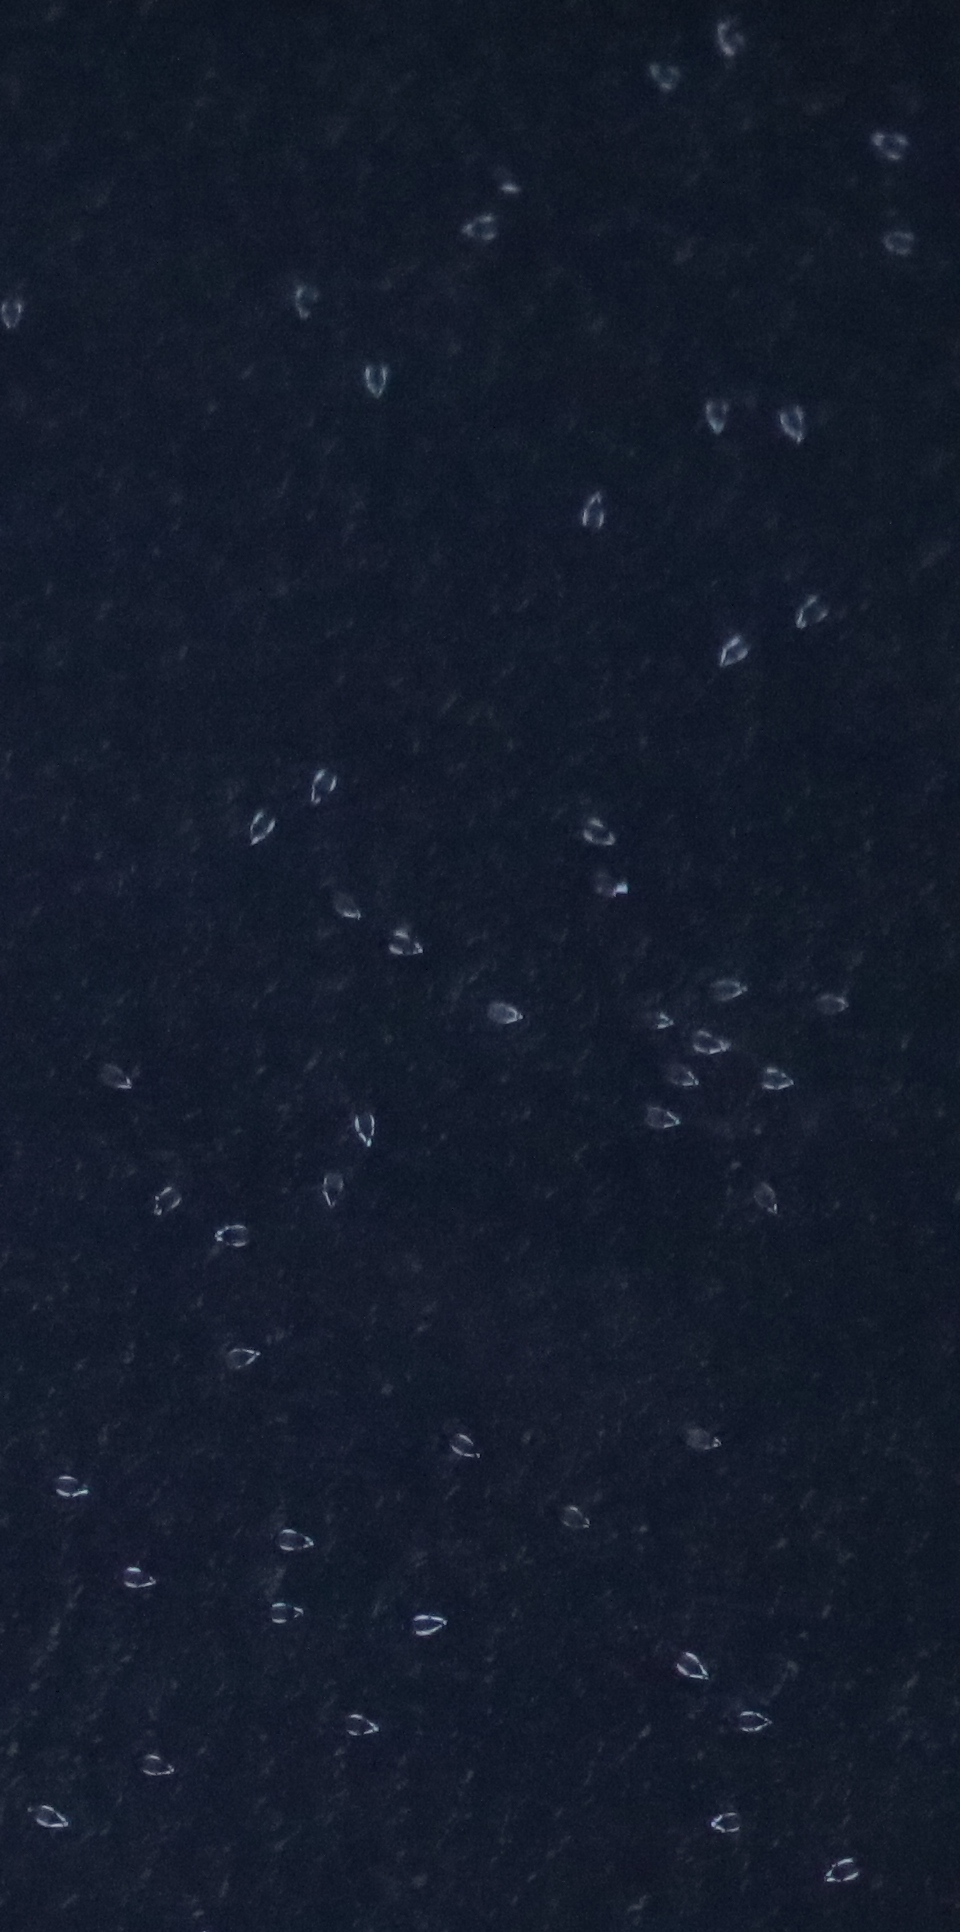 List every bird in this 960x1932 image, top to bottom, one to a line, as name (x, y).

brant (729, 37)
brant (666, 76)
brant (890, 144)
brant (481, 227)
brant (899, 240)
brant (304, 297)
brant (11, 311)
brant (374, 375)
brant (715, 411)
brant (795, 422)
brant (594, 513)
brant (812, 612)
brant (738, 650)
brant (323, 784)
brant (262, 825)
brant (599, 833)
brant (608, 883)
brant (345, 905)
brant (402, 944)
brant (731, 989)
brant (831, 1005)
brant (506, 1014)
brant (658, 1021)
brant (707, 1043)
brant (771, 1075)
brant (115, 1076)
brant (677, 1078)
brant (656, 1115)
brant (364, 1124)
brant (333, 1185)
brant (767, 1196)
brant (167, 1200)
brant (237, 1236)
brant (236, 1358)
brant (702, 1439)
brant (460, 1443)
brant (66, 1483)
brant (572, 1519)
brant (291, 1539)
brant (135, 1577)
brant (281, 1611)
brant (424, 1624)
brant (690, 1664)
brant (748, 1721)
brant (355, 1725)
brant (155, 1764)
brant (47, 1815)
brant (732, 1819)
brant (845, 1869)